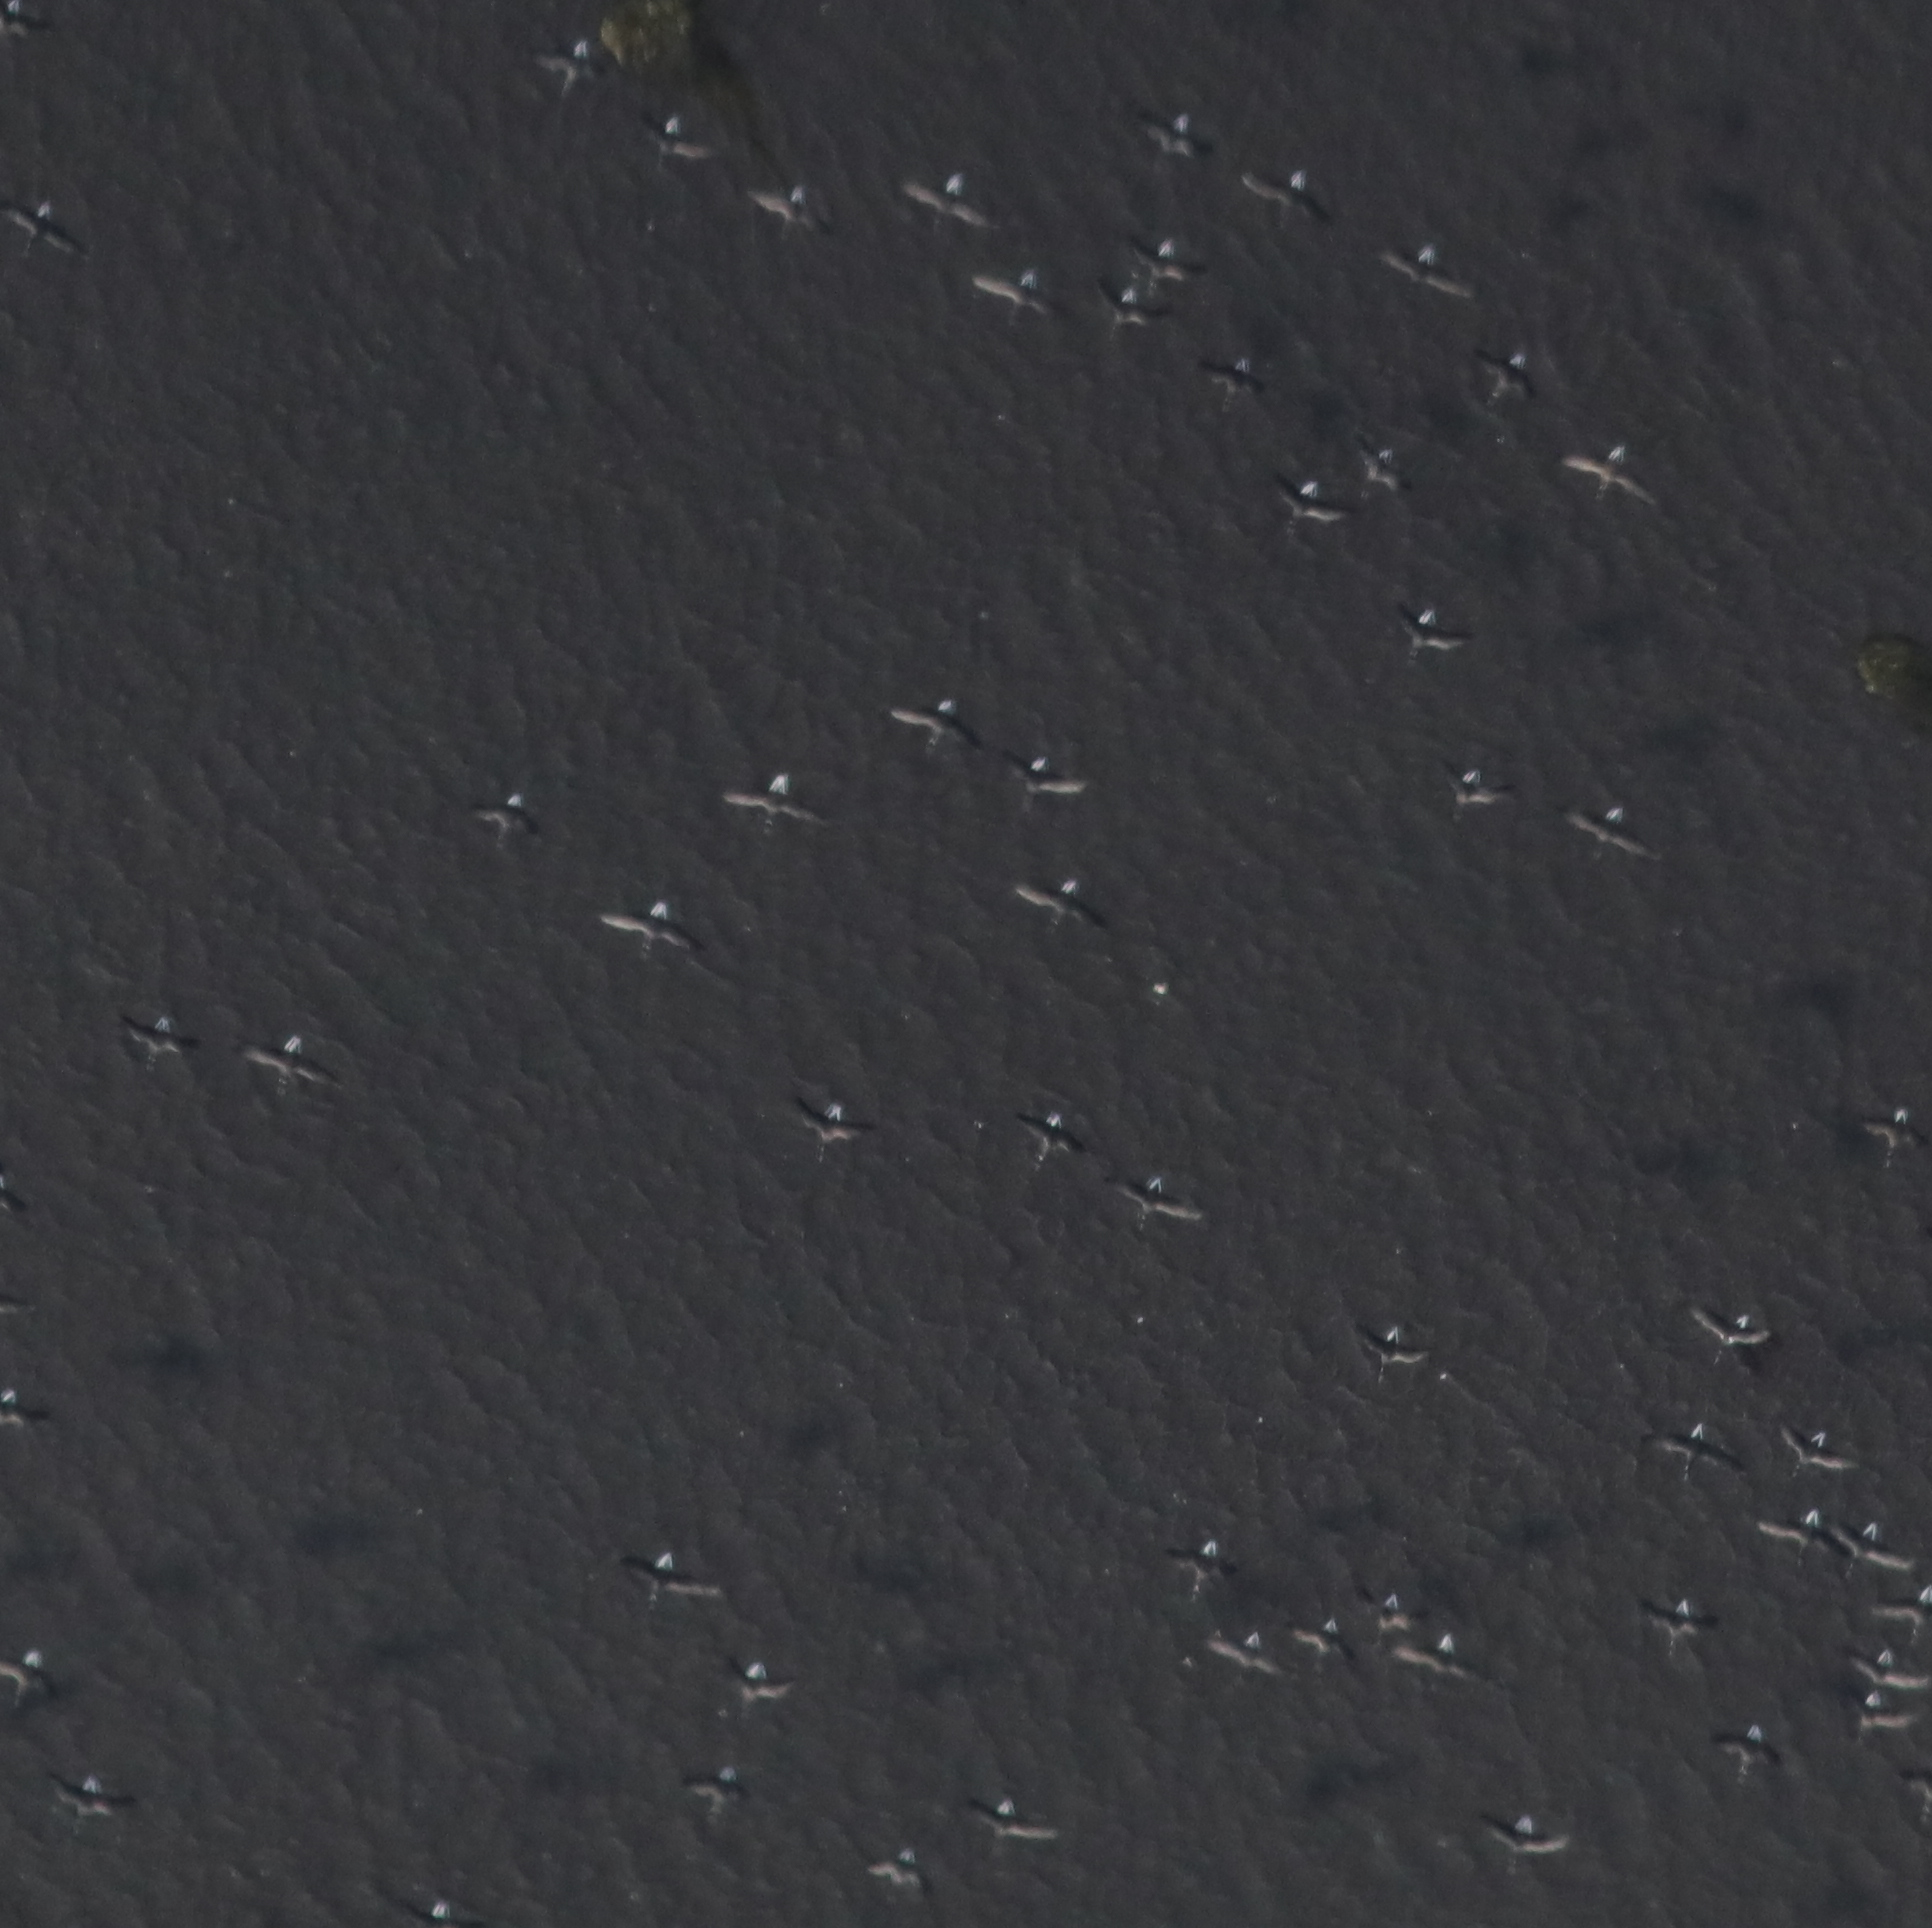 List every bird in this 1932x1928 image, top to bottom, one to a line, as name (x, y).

brant (6, 23)
brant (577, 65)
brant (1170, 134)
brant (667, 143)
brant (1290, 193)
brant (946, 199)
brant (791, 211)
brant (38, 228)
brant (1162, 264)
brant (1424, 269)
brant (1021, 292)
brant (1122, 313)
brant (1235, 376)
brant (1510, 376)
brant (1377, 471)
brant (1608, 472)
brant (1299, 506)
brant (1422, 636)
brant (942, 721)
brant (1035, 778)
brant (1463, 794)
brant (774, 803)
brant (509, 818)
brant (1610, 832)
brant (1059, 903)
brant (651, 929)
brant (160, 1041)
brant (287, 1063)
brant (831, 1125)
brant (1894, 1135)
brant (1049, 1138)
brant (1152, 1201)
brant (1730, 1330)
brant (1388, 1349)
brant (6, 1415)
brant (1688, 1451)
brant (1811, 1453)
brant (1807, 1537)
brant (1860, 1546)
brant (1202, 1562)
brant (659, 1580)
brant (1923, 1606)
brant (1385, 1618)
brant (1678, 1620)
brant (1327, 1638)
brant (1249, 1653)
brant (1442, 1661)
brant (1878, 1671)
brant (29, 1679)
brant (755, 1688)
brant (1868, 1719)
brant (1749, 1748)
brant (723, 1793)
brant (88, 1801)
brant (1005, 1823)
brant (1519, 1839)
brant (903, 1875)